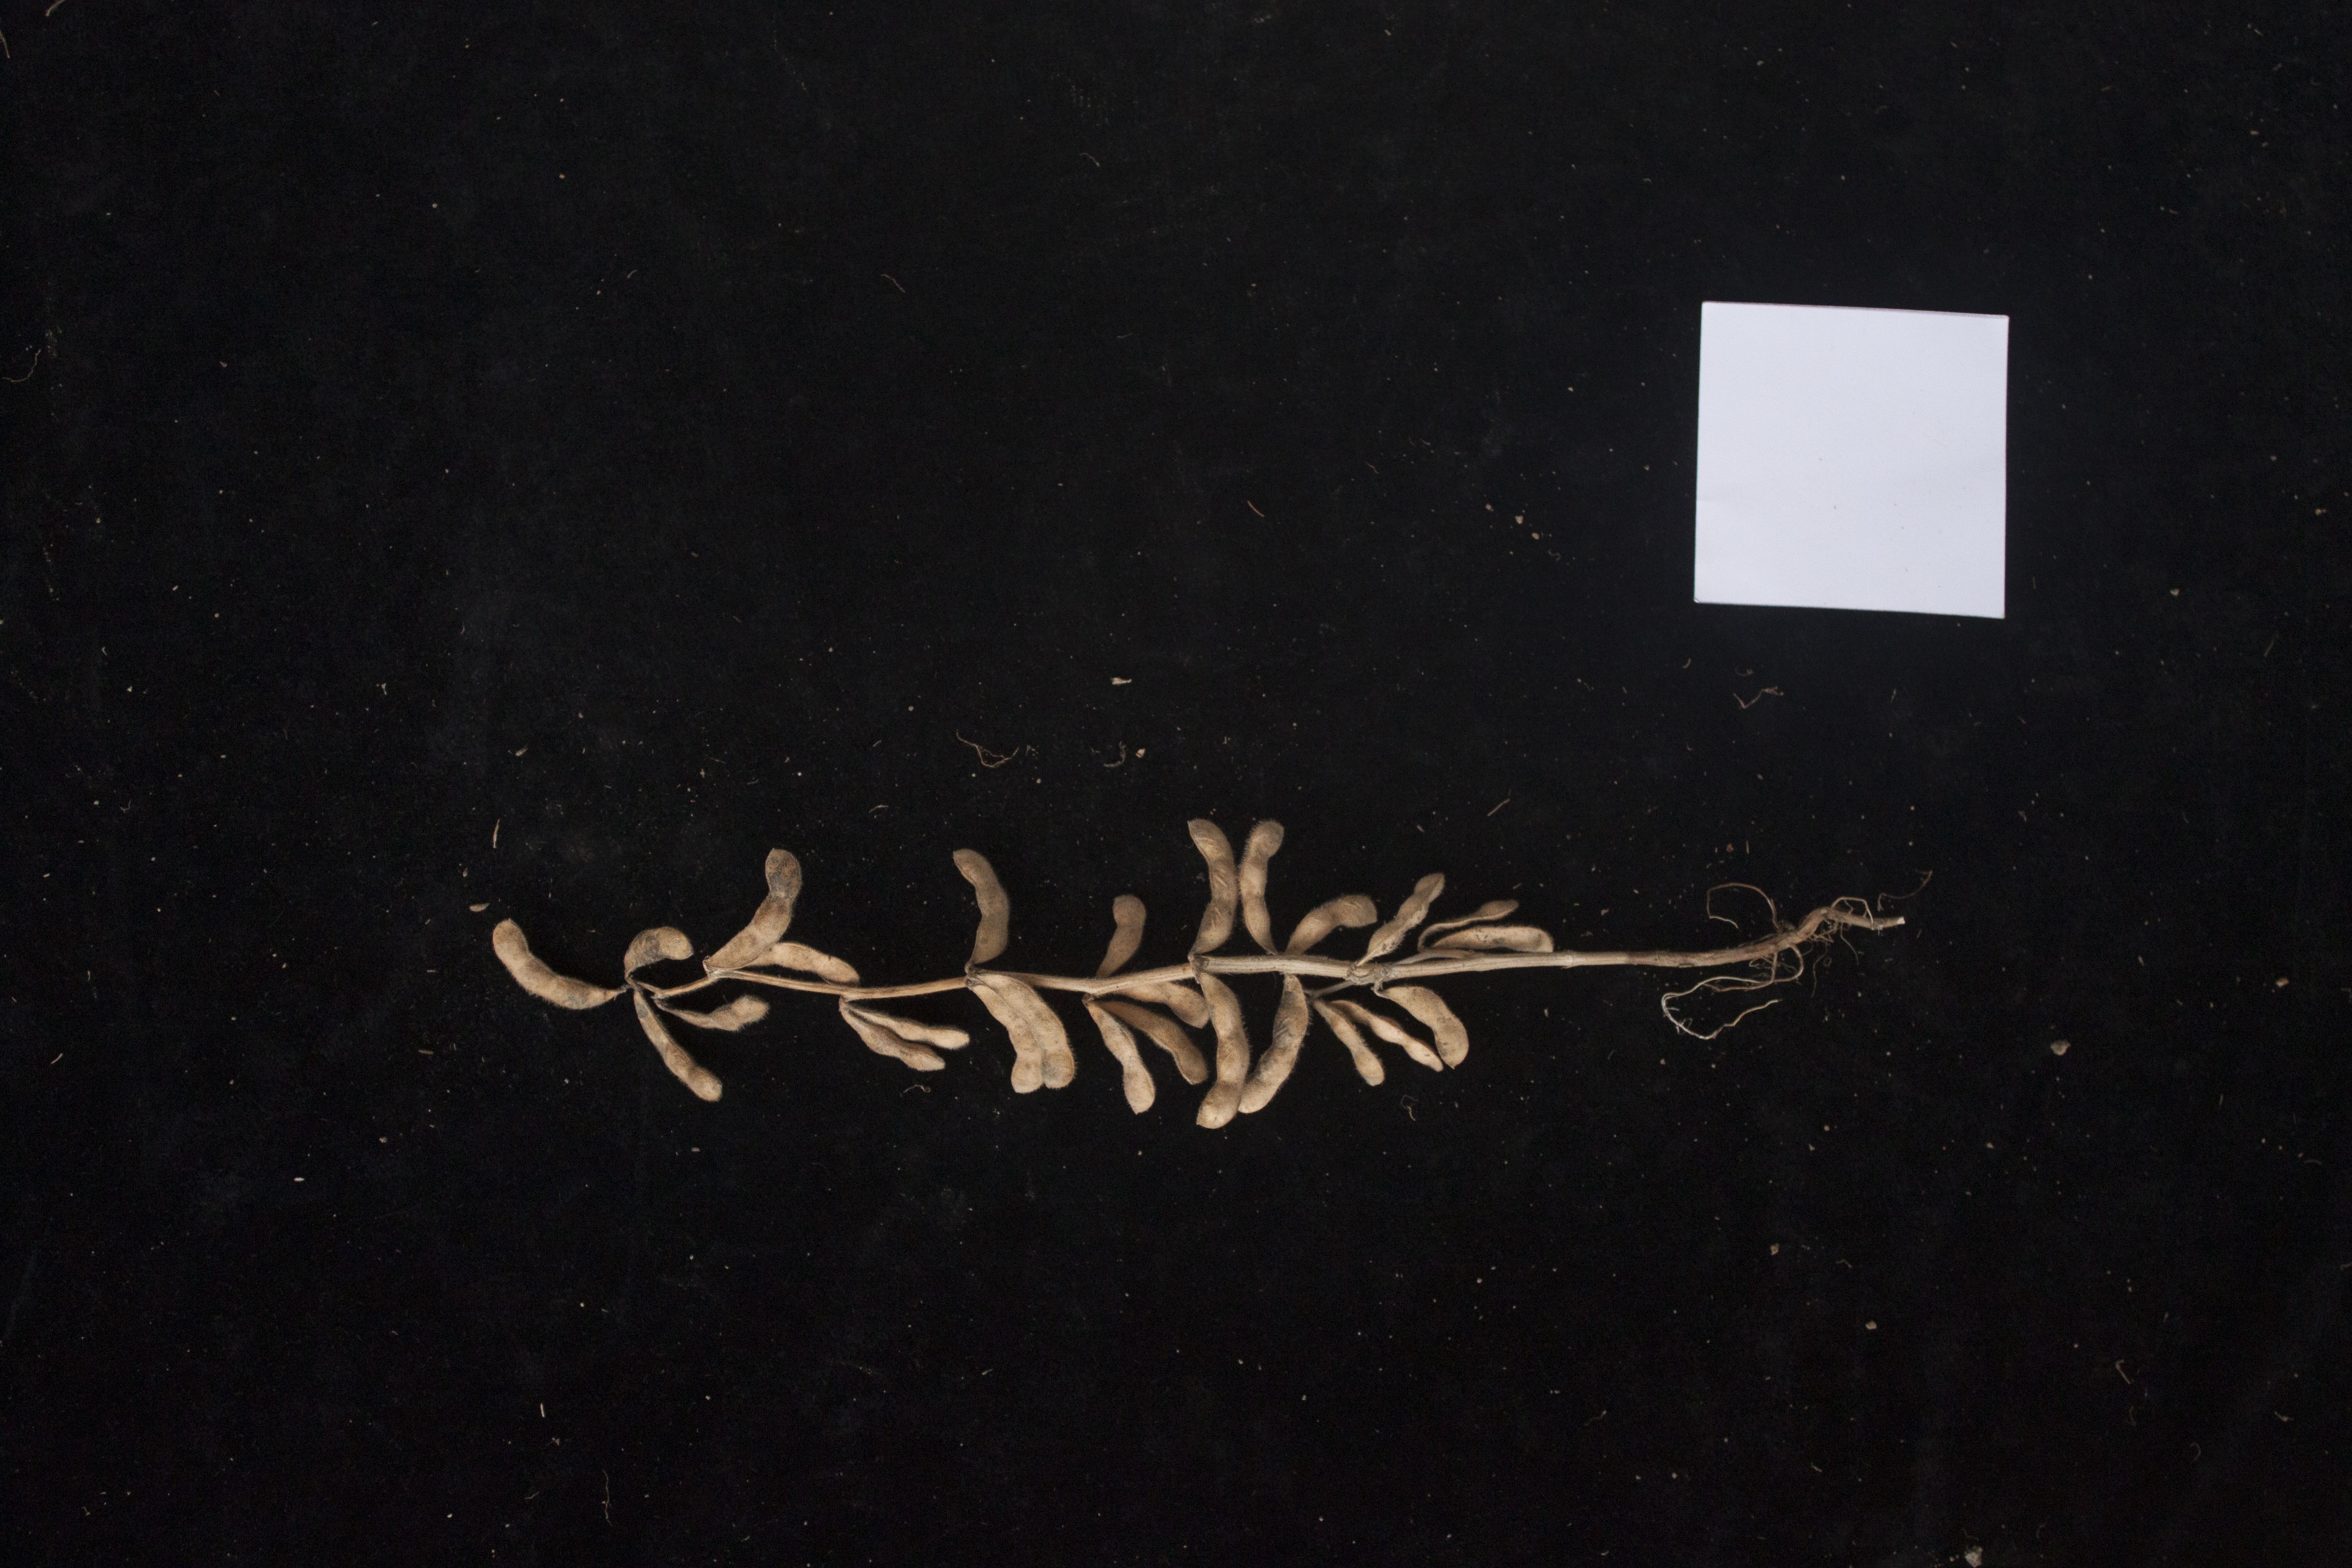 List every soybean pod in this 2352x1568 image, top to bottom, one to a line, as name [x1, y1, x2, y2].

soybean pod [1240, 820, 1284, 953]
soybean pod [1188, 821, 1237, 959]
soybean pod [703, 850, 801, 968]
soybean pod [952, 850, 1010, 974]
soybean pod [1353, 873, 1445, 968]
soybean pod [1093, 895, 1146, 978]
soybean pod [1283, 895, 1378, 955]
soybean pod [1417, 900, 1520, 948]
soybean pod [492, 917, 629, 1012]
soybean pod [624, 927, 694, 978]
soybean pod [1433, 928, 1553, 955]
soybean pod [739, 943, 860, 988]
soybean pod [1195, 971, 1249, 1130]
soybean pod [976, 975, 1076, 1090]
soybean pod [1238, 977, 1309, 1117]
soybean pod [1121, 984, 1207, 1029]
soybean pod [968, 986, 1044, 1095]
soybean pod [1377, 986, 1469, 1070]
soybean pod [633, 989, 722, 1103]
soybean pod [665, 995, 768, 1032]
soybean pod [1313, 1000, 1384, 1089]
soybean pod [1333, 1001, 1442, 1072]
soybean pod [838, 1002, 945, 1072]
soybean pod [1097, 1003, 1208, 1085]
soybean pod [1083, 1004, 1156, 1117]
soybean pod [847, 1005, 969, 1052]